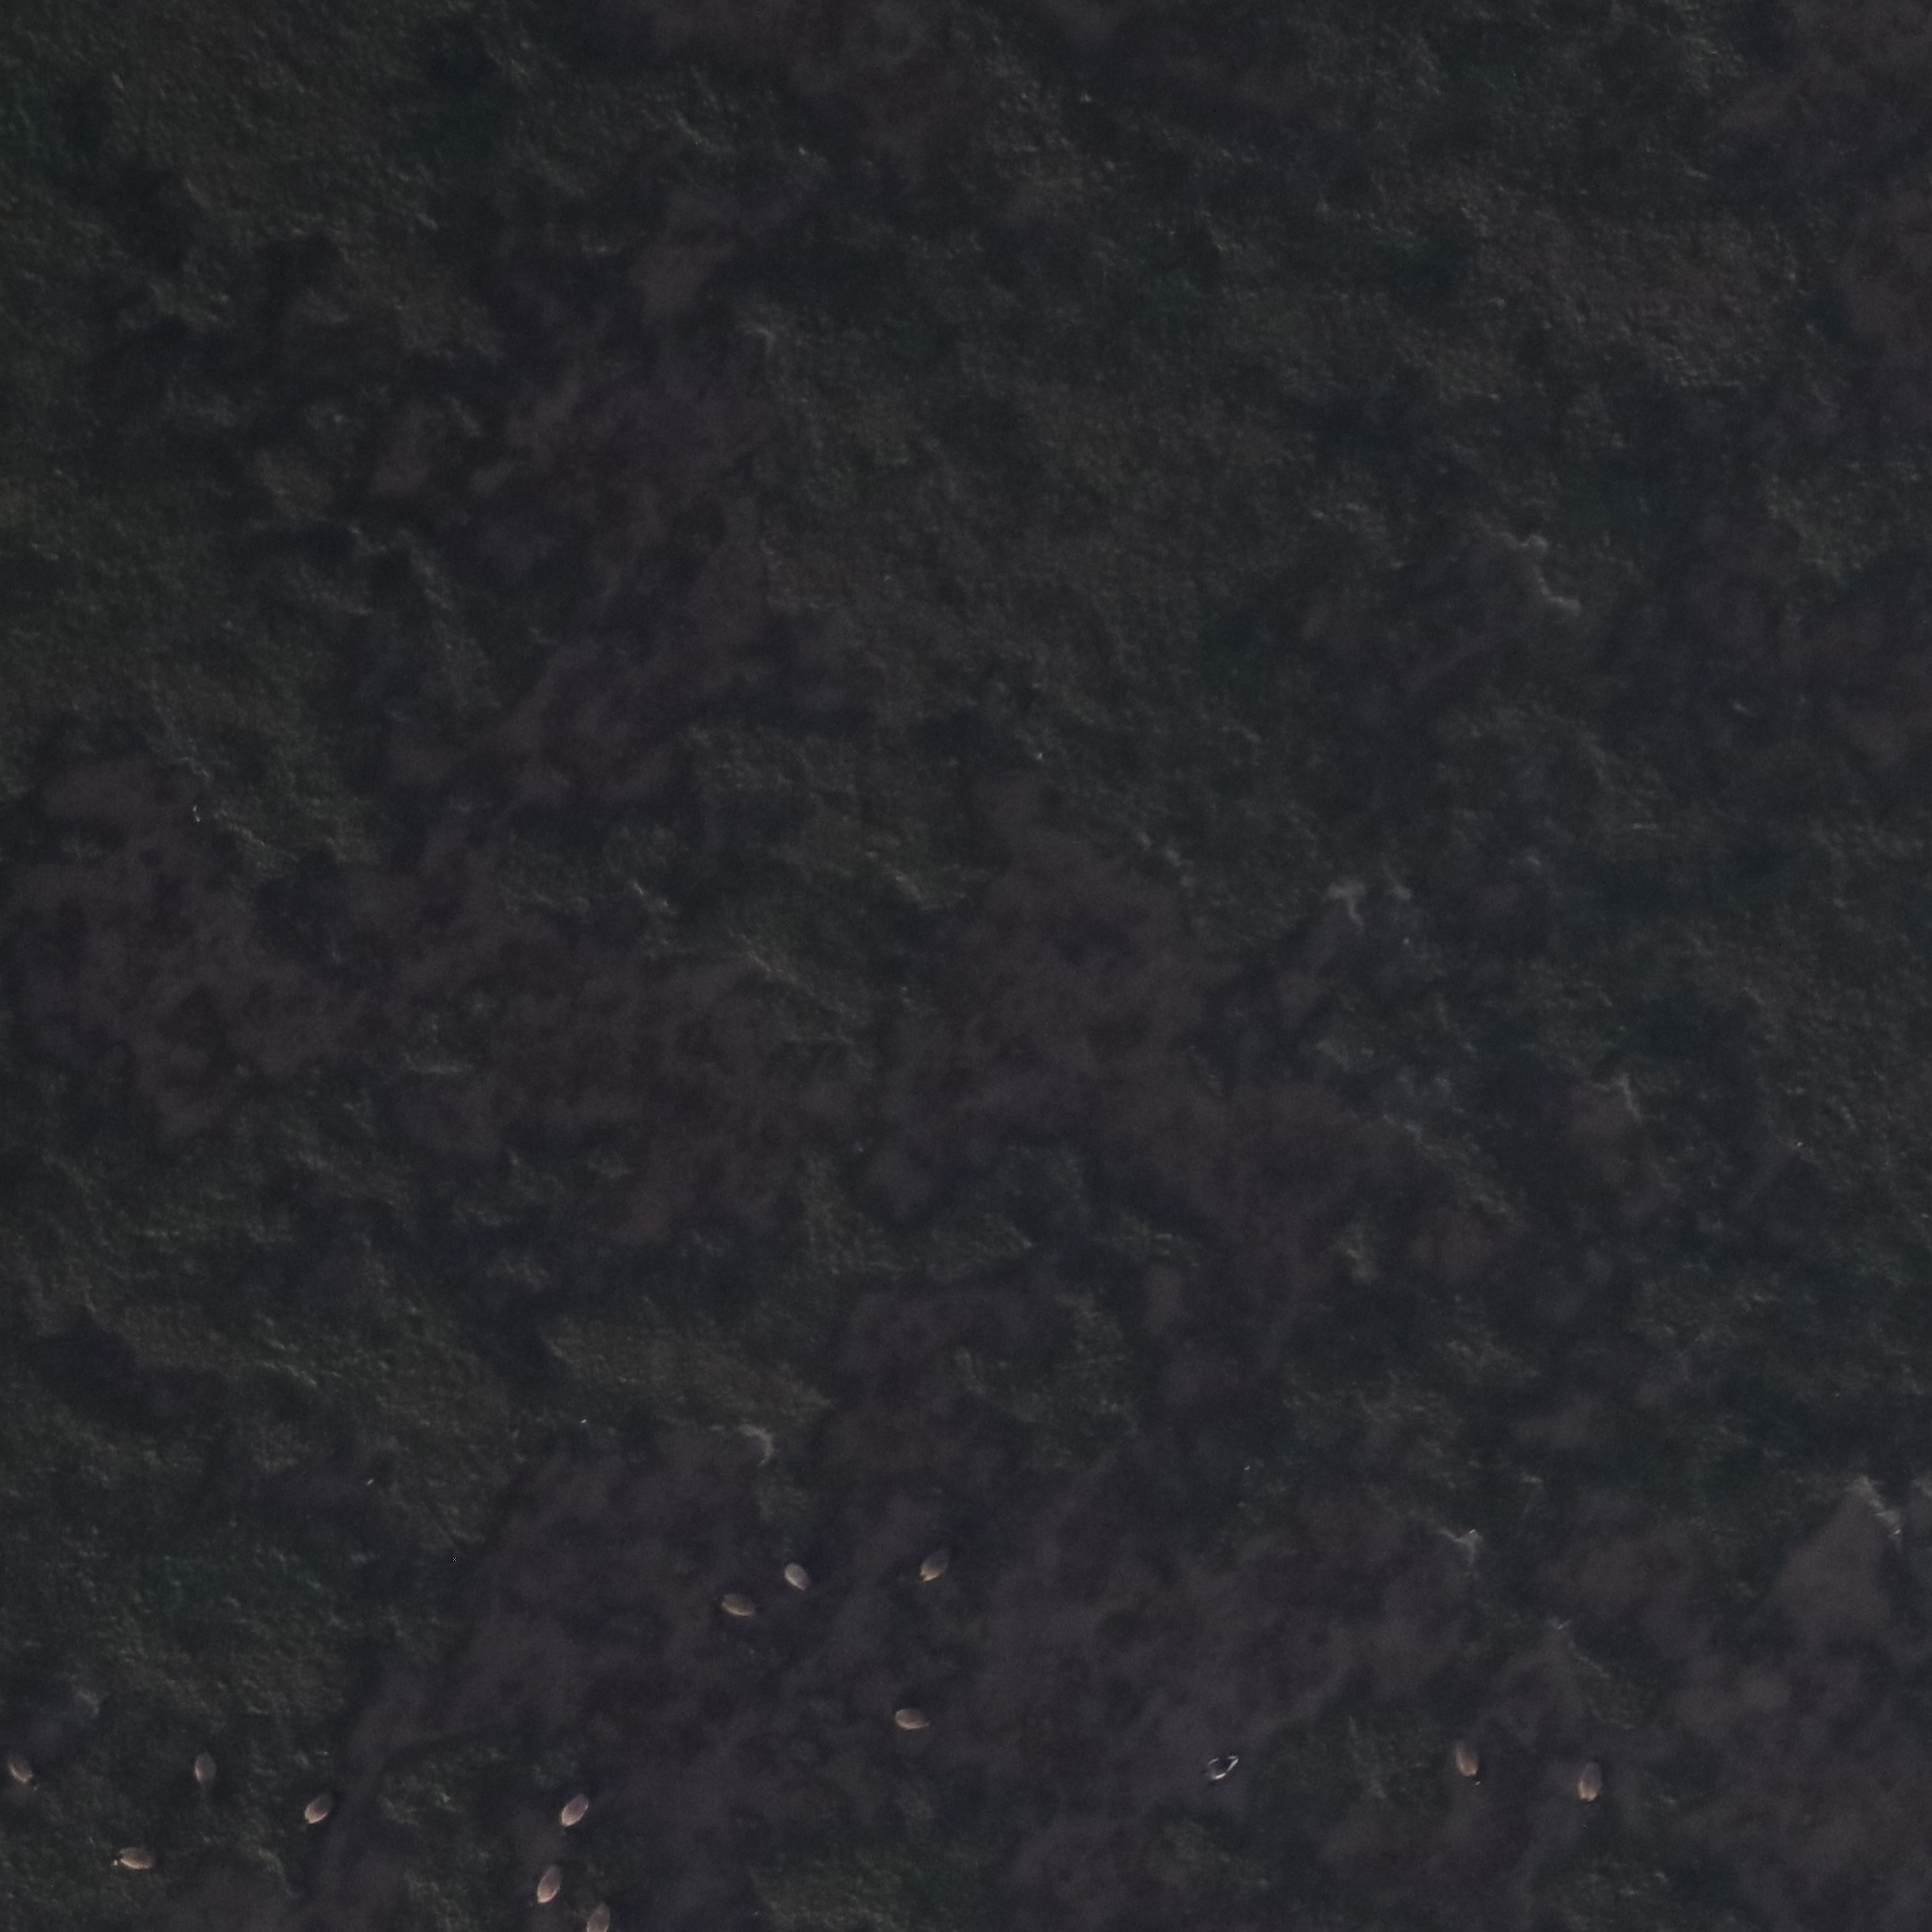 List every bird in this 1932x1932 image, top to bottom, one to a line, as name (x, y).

Canada goose (800, 1572)
Canada goose (934, 1572)
Canada goose (739, 1606)
Canada goose (912, 1719)
Canada goose (207, 1763)
Canada goose (1468, 1766)
brant (1222, 1769)
Canada goose (25, 1770)
Canada goose (1591, 1781)
Canada goose (317, 1809)
Canada goose (575, 1810)
Canada goose (137, 1858)
Canada goose (550, 1886)
Canada goose (599, 1925)